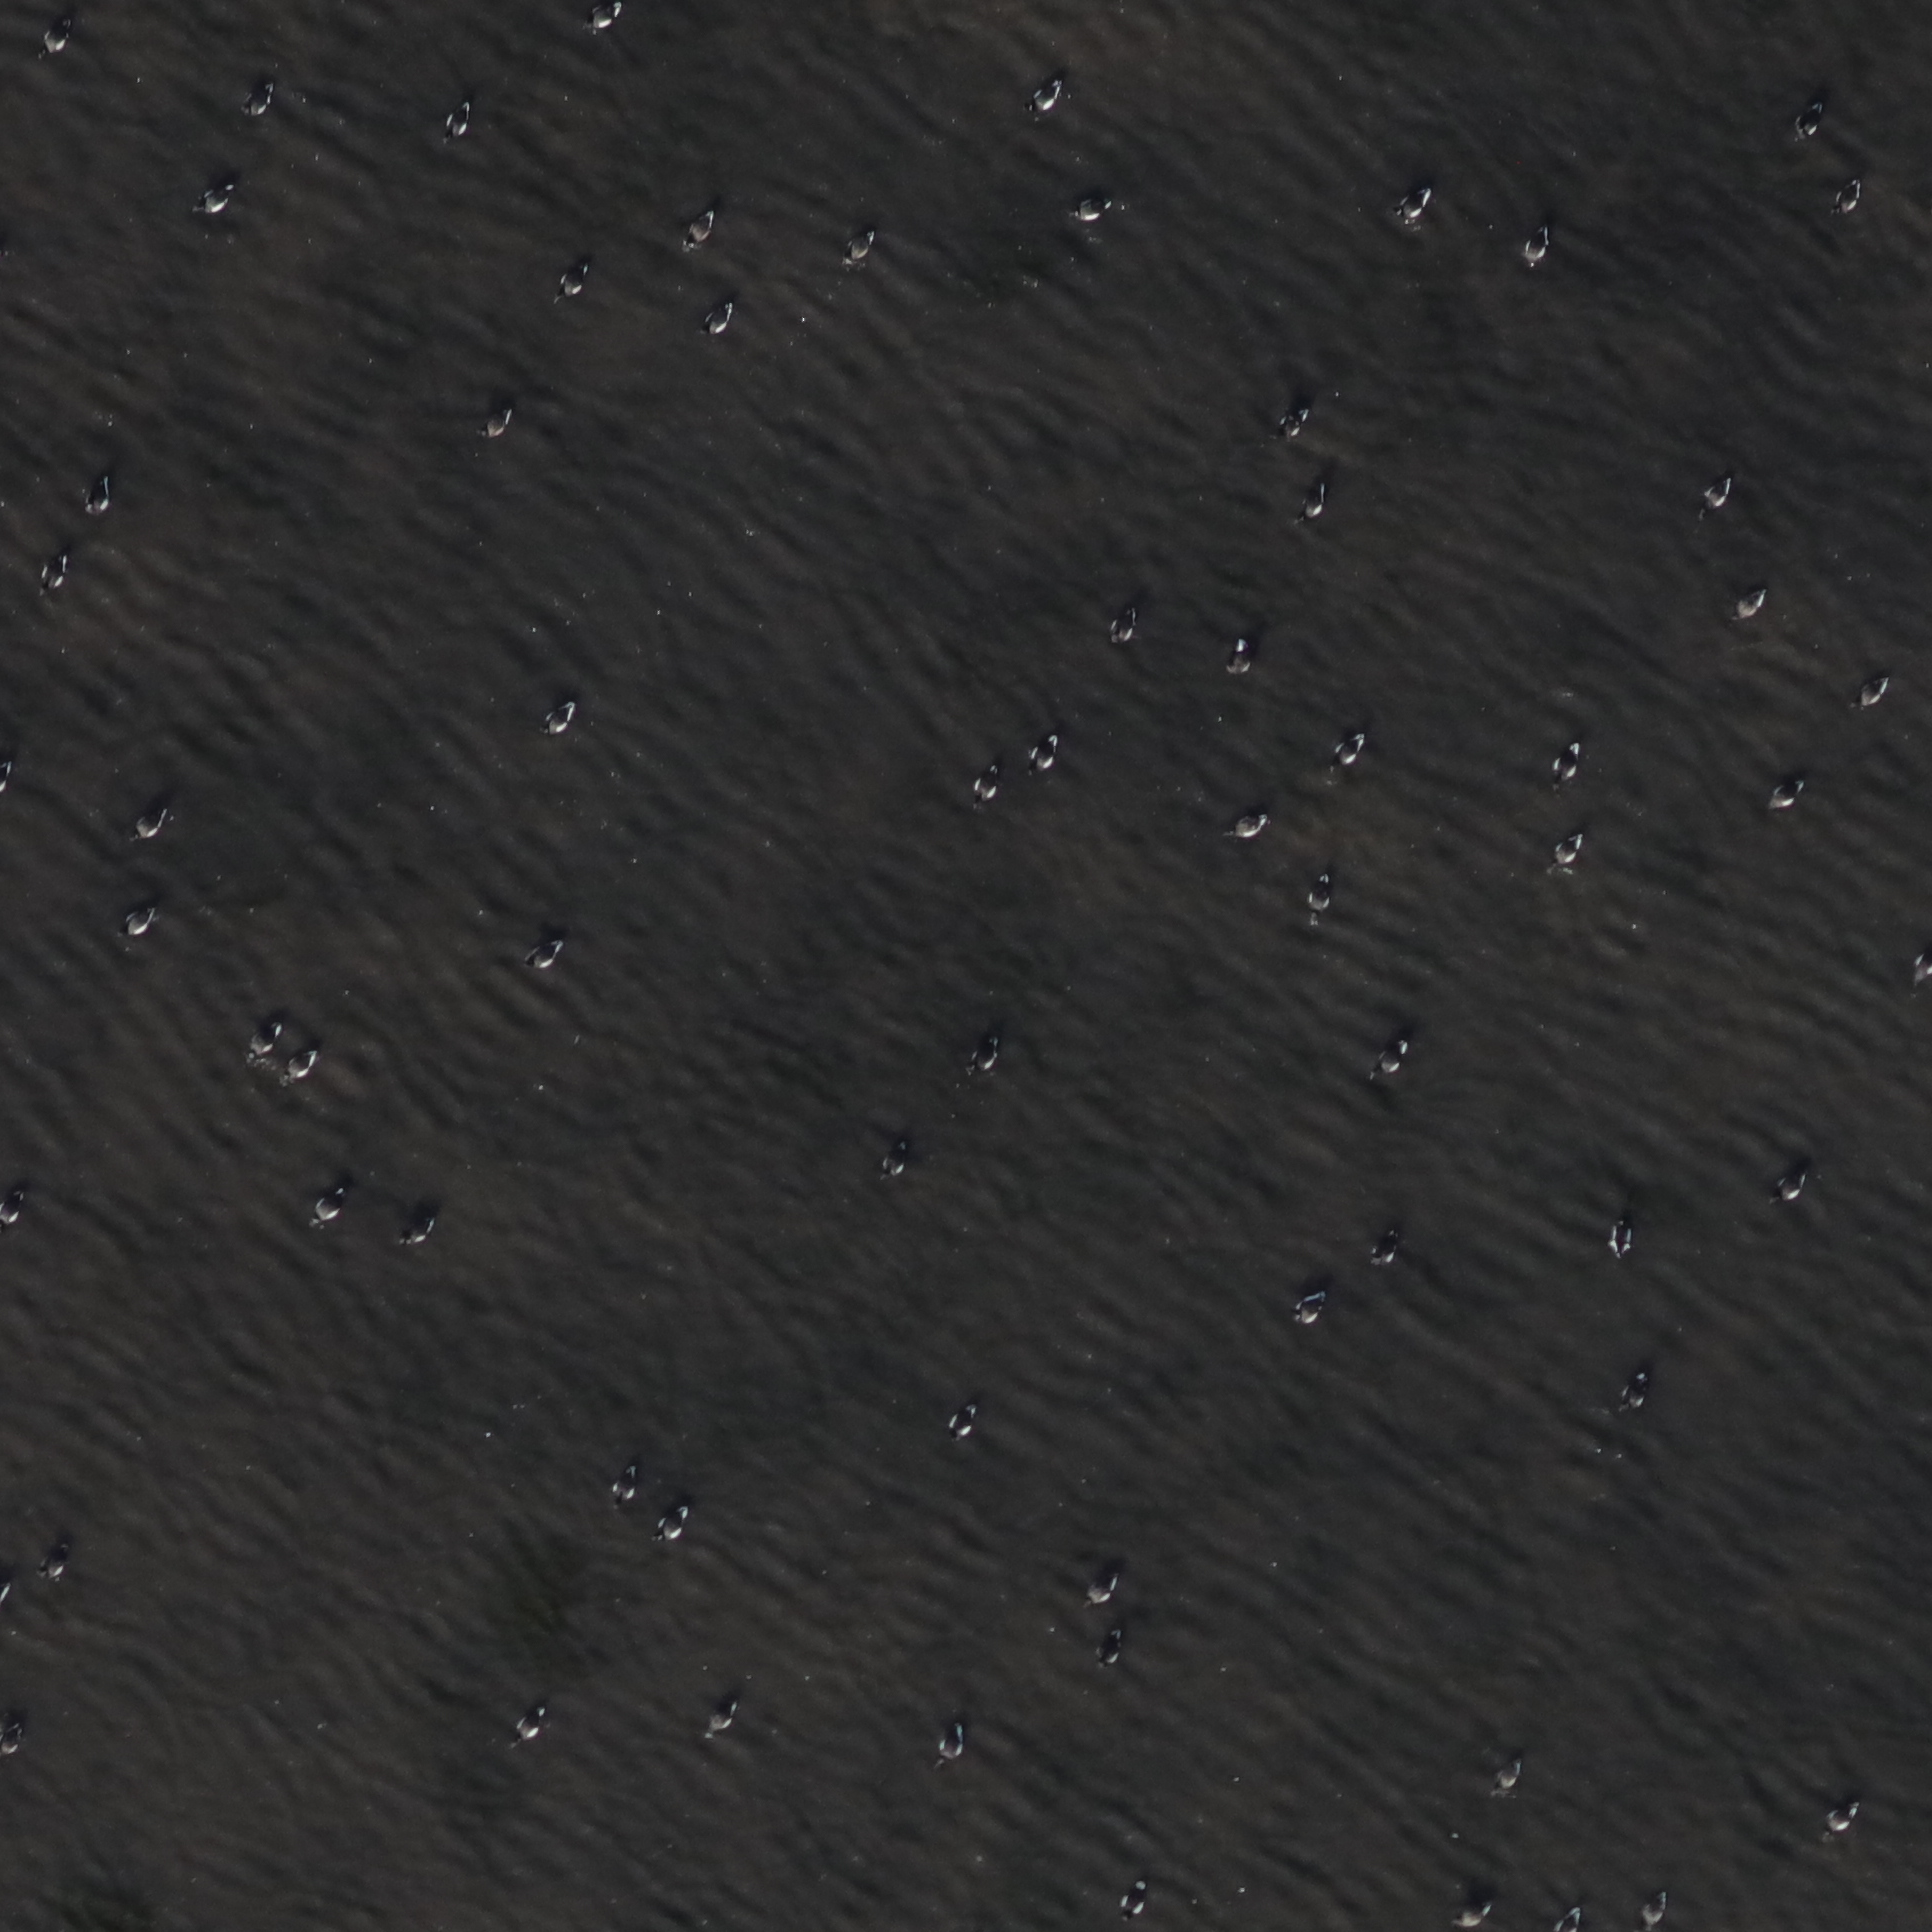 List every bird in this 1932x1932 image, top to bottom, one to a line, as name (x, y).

brant (606, 21)
brant (51, 41)
brant (1044, 96)
brant (257, 97)
brant (457, 117)
brant (1809, 117)
brant (1845, 196)
brant (215, 198)
brant (1413, 203)
brant (1089, 206)
brant (699, 226)
brant (857, 246)
brant (1536, 246)
brant (572, 279)
brant (718, 317)
brant (495, 424)
brant (1293, 424)
brant (1717, 493)
brant (99, 497)
brant (1310, 502)
brant (55, 575)
brant (1748, 603)
brant (1120, 623)
brant (1238, 655)
brant (1875, 688)
brant (556, 716)
brant (1349, 747)
brant (1044, 752)
brant (1565, 762)
brant (985, 786)
brant (1783, 792)
brant (148, 821)
brant (1246, 824)
brant (1565, 852)
brant (1322, 895)
brant (136, 920)
brant (541, 955)
brant (1927, 964)
brant (271, 1044)
brant (986, 1055)
brant (1388, 1058)
brant (298, 1063)
brant (889, 1161)
brant (1789, 1184)
brant (327, 1207)
brant (9, 1209)
brant (418, 1233)
brant (1620, 1237)
brant (1386, 1250)
brant (1308, 1308)
brant (1635, 1389)
brant (961, 1422)
brant (625, 1487)
brant (671, 1524)
brant (59, 1560)
brant (1097, 1587)
brant (1112, 1654)
brant (719, 1720)
brant (526, 1725)
brant (13, 1740)
brant (949, 1746)
brant (1513, 1780)
brant (1839, 1818)
brant (1135, 1901)
brant (1664, 1910)
brant (1472, 1913)
brant (1566, 1926)